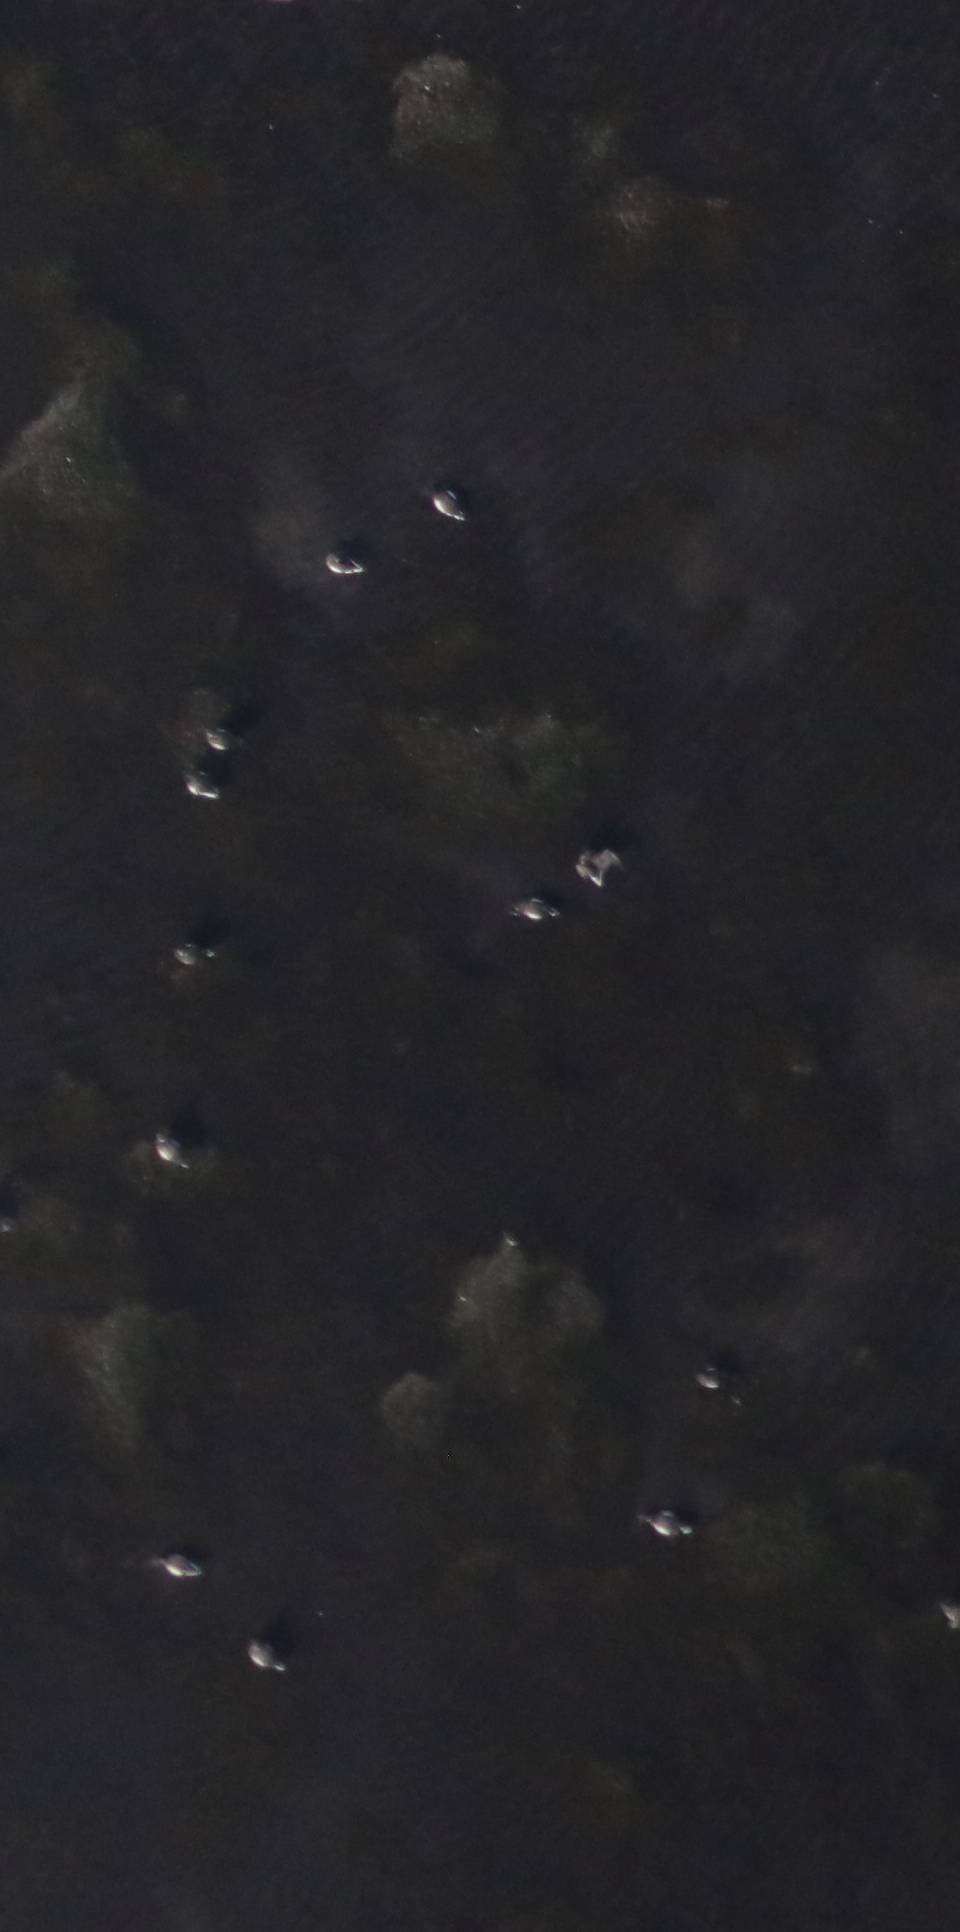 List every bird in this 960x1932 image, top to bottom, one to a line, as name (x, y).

brant (448, 502)
brant (341, 562)
brant (219, 736)
brant (200, 782)
brant (597, 865)
brant (534, 905)
brant (193, 954)
brant (170, 1151)
brant (715, 1376)
brant (666, 1522)
brant (179, 1566)
brant (264, 1656)